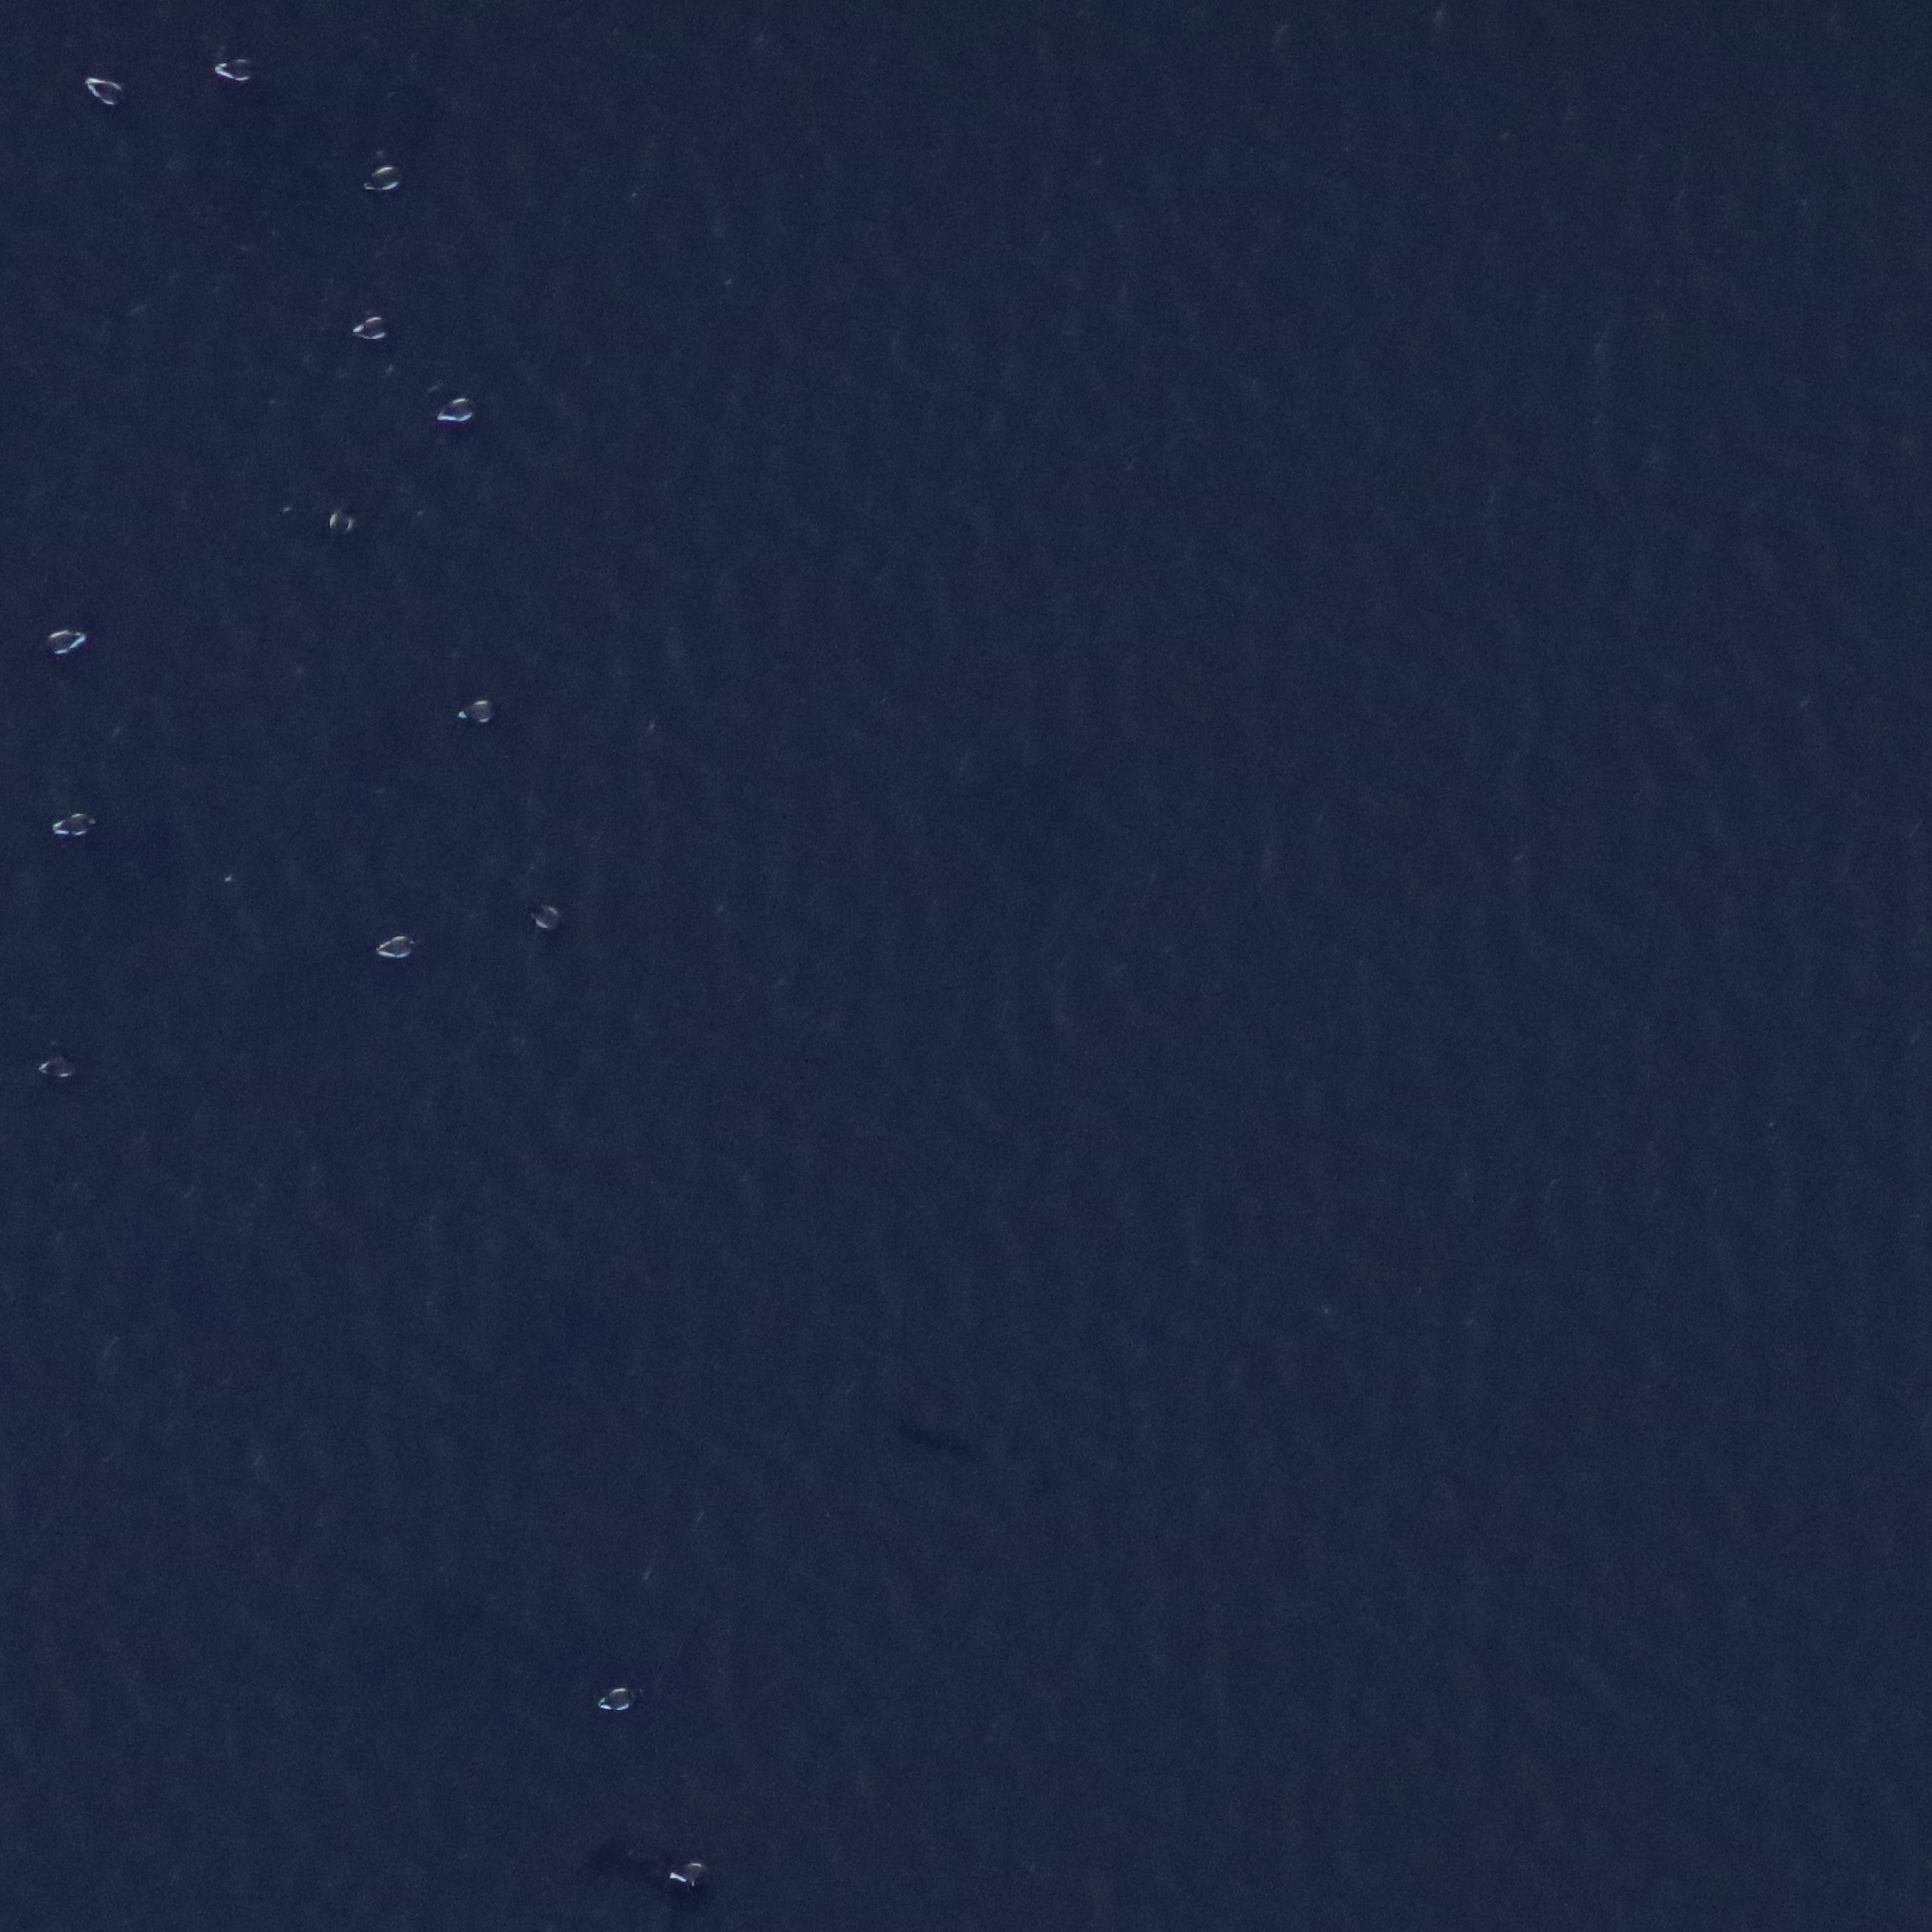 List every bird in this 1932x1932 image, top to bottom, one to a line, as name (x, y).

brant (237, 70)
brant (106, 93)
brant (383, 179)
brant (372, 330)
brant (456, 409)
brant (342, 520)
brant (61, 642)
brant (483, 714)
brant (75, 826)
brant (547, 917)
brant (396, 948)
brant (59, 1066)
brant (617, 1698)
brant (688, 1875)